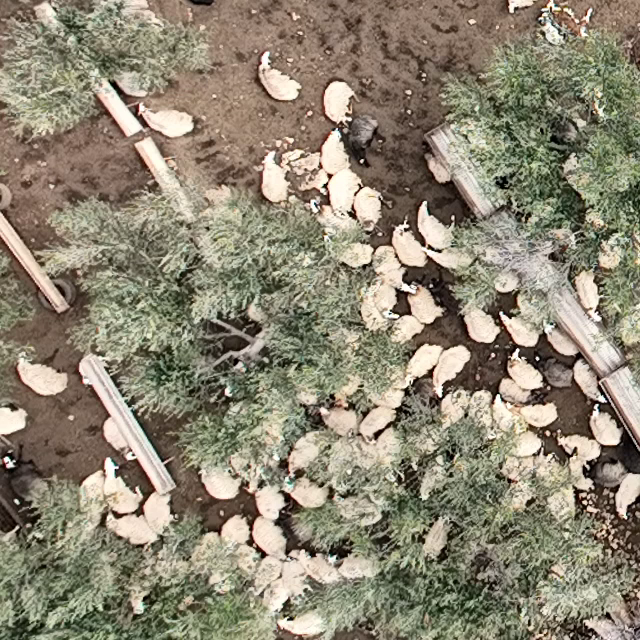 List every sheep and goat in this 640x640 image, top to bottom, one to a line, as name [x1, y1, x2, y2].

goat [187, 0, 214, 6]
sheep [508, 0, 551, 14]
goat [543, 0, 596, 38]
goat [537, 12, 568, 46]
sheep [260, 50, 303, 100]
sheep [110, 68, 151, 97]
sheep [323, 80, 355, 125]
goat [586, 89, 606, 121]
sheep [542, 98, 582, 141]
sheep [137, 102, 195, 138]
sheep [349, 113, 378, 166]
sheep [319, 126, 352, 175]
sheep [262, 149, 289, 203]
sheep [561, 152, 598, 202]
sheep [423, 154, 451, 184]
sheep [329, 169, 362, 219]
sheep [354, 186, 384, 232]
sheep [308, 198, 358, 236]
sheep [418, 201, 457, 248]
sheep [391, 222, 428, 268]
sheep [600, 231, 624, 269]
sheep [321, 235, 374, 268]
sheep [467, 240, 514, 266]
sheep [372, 245, 416, 293]
sheep [421, 246, 475, 268]
sheep [496, 268, 520, 294]
sheep [573, 269, 603, 323]
sheep [428, 276, 462, 311]
sheep [409, 280, 445, 324]
sheep [374, 282, 401, 320]
sheep [359, 287, 391, 332]
sheep [517, 287, 549, 323]
sheep [618, 300, 639, 347]
sheep [461, 301, 502, 343]
sheep [499, 309, 541, 348]
sheep [388, 314, 425, 344]
sheep [541, 317, 580, 353]
sheep [400, 343, 443, 387]
sheep [433, 343, 470, 399]
sheep [506, 349, 545, 389]
sheep [532, 350, 574, 387]
sheep [573, 358, 608, 404]
sheep [15, 359, 69, 397]
sheep [343, 370, 365, 399]
sheep [363, 376, 406, 409]
sheep [411, 376, 438, 412]
sheep [497, 379, 530, 403]
sheep [296, 385, 346, 408]
sheep [441, 387, 467, 432]
sheep [468, 390, 496, 440]
sheep [493, 392, 526, 432]
sheep [0, 400, 28, 436]
sheep [504, 401, 559, 428]
sheep [590, 403, 625, 447]
sheep [263, 404, 288, 456]
sheep [359, 404, 393, 443]
sheep [319, 405, 362, 437]
sheep [104, 417, 136, 461]
sheep [378, 426, 405, 483]
sheep [409, 427, 442, 471]
sheep [348, 428, 379, 469]
sheep [555, 429, 602, 459]
sheep [489, 431, 544, 455]
sheep [287, 433, 330, 478]
sheep [327, 438, 355, 476]
sheep [228, 448, 262, 494]
sheep [567, 448, 595, 492]
sheep [536, 450, 567, 488]
sheep [2, 452, 53, 513]
sheep [500, 456, 536, 480]
sheep [103, 457, 144, 515]
sheep [582, 459, 628, 489]
sheep [199, 460, 240, 499]
sheep [418, 466, 446, 500]
sheep [82, 470, 104, 532]
sheep [617, 473, 639, 521]
sheep [283, 476, 329, 509]
sheep [504, 481, 533, 512]
sheep [255, 482, 287, 521]
sheep [548, 484, 575, 540]
sheep [143, 492, 173, 536]
sheep [333, 493, 383, 526]
sheep [106, 511, 160, 543]
sheep [220, 514, 250, 559]
sheep [252, 514, 294, 561]
sheep [423, 515, 454, 558]
sheep [191, 531, 221, 575]
sheep [225, 536, 260, 576]
sheep [143, 543, 192, 579]
sheep [295, 550, 345, 585]
sheep [338, 552, 384, 580]
sheep [206, 556, 241, 597]
sheep [129, 557, 156, 615]
sheep [249, 557, 282, 593]
sheep [281, 558, 312, 605]
sheep [548, 559, 569, 585]
sheep [263, 578, 289, 615]
sheep [608, 597, 634, 628]
sheep [276, 609, 329, 638]
sheep [583, 618, 625, 639]